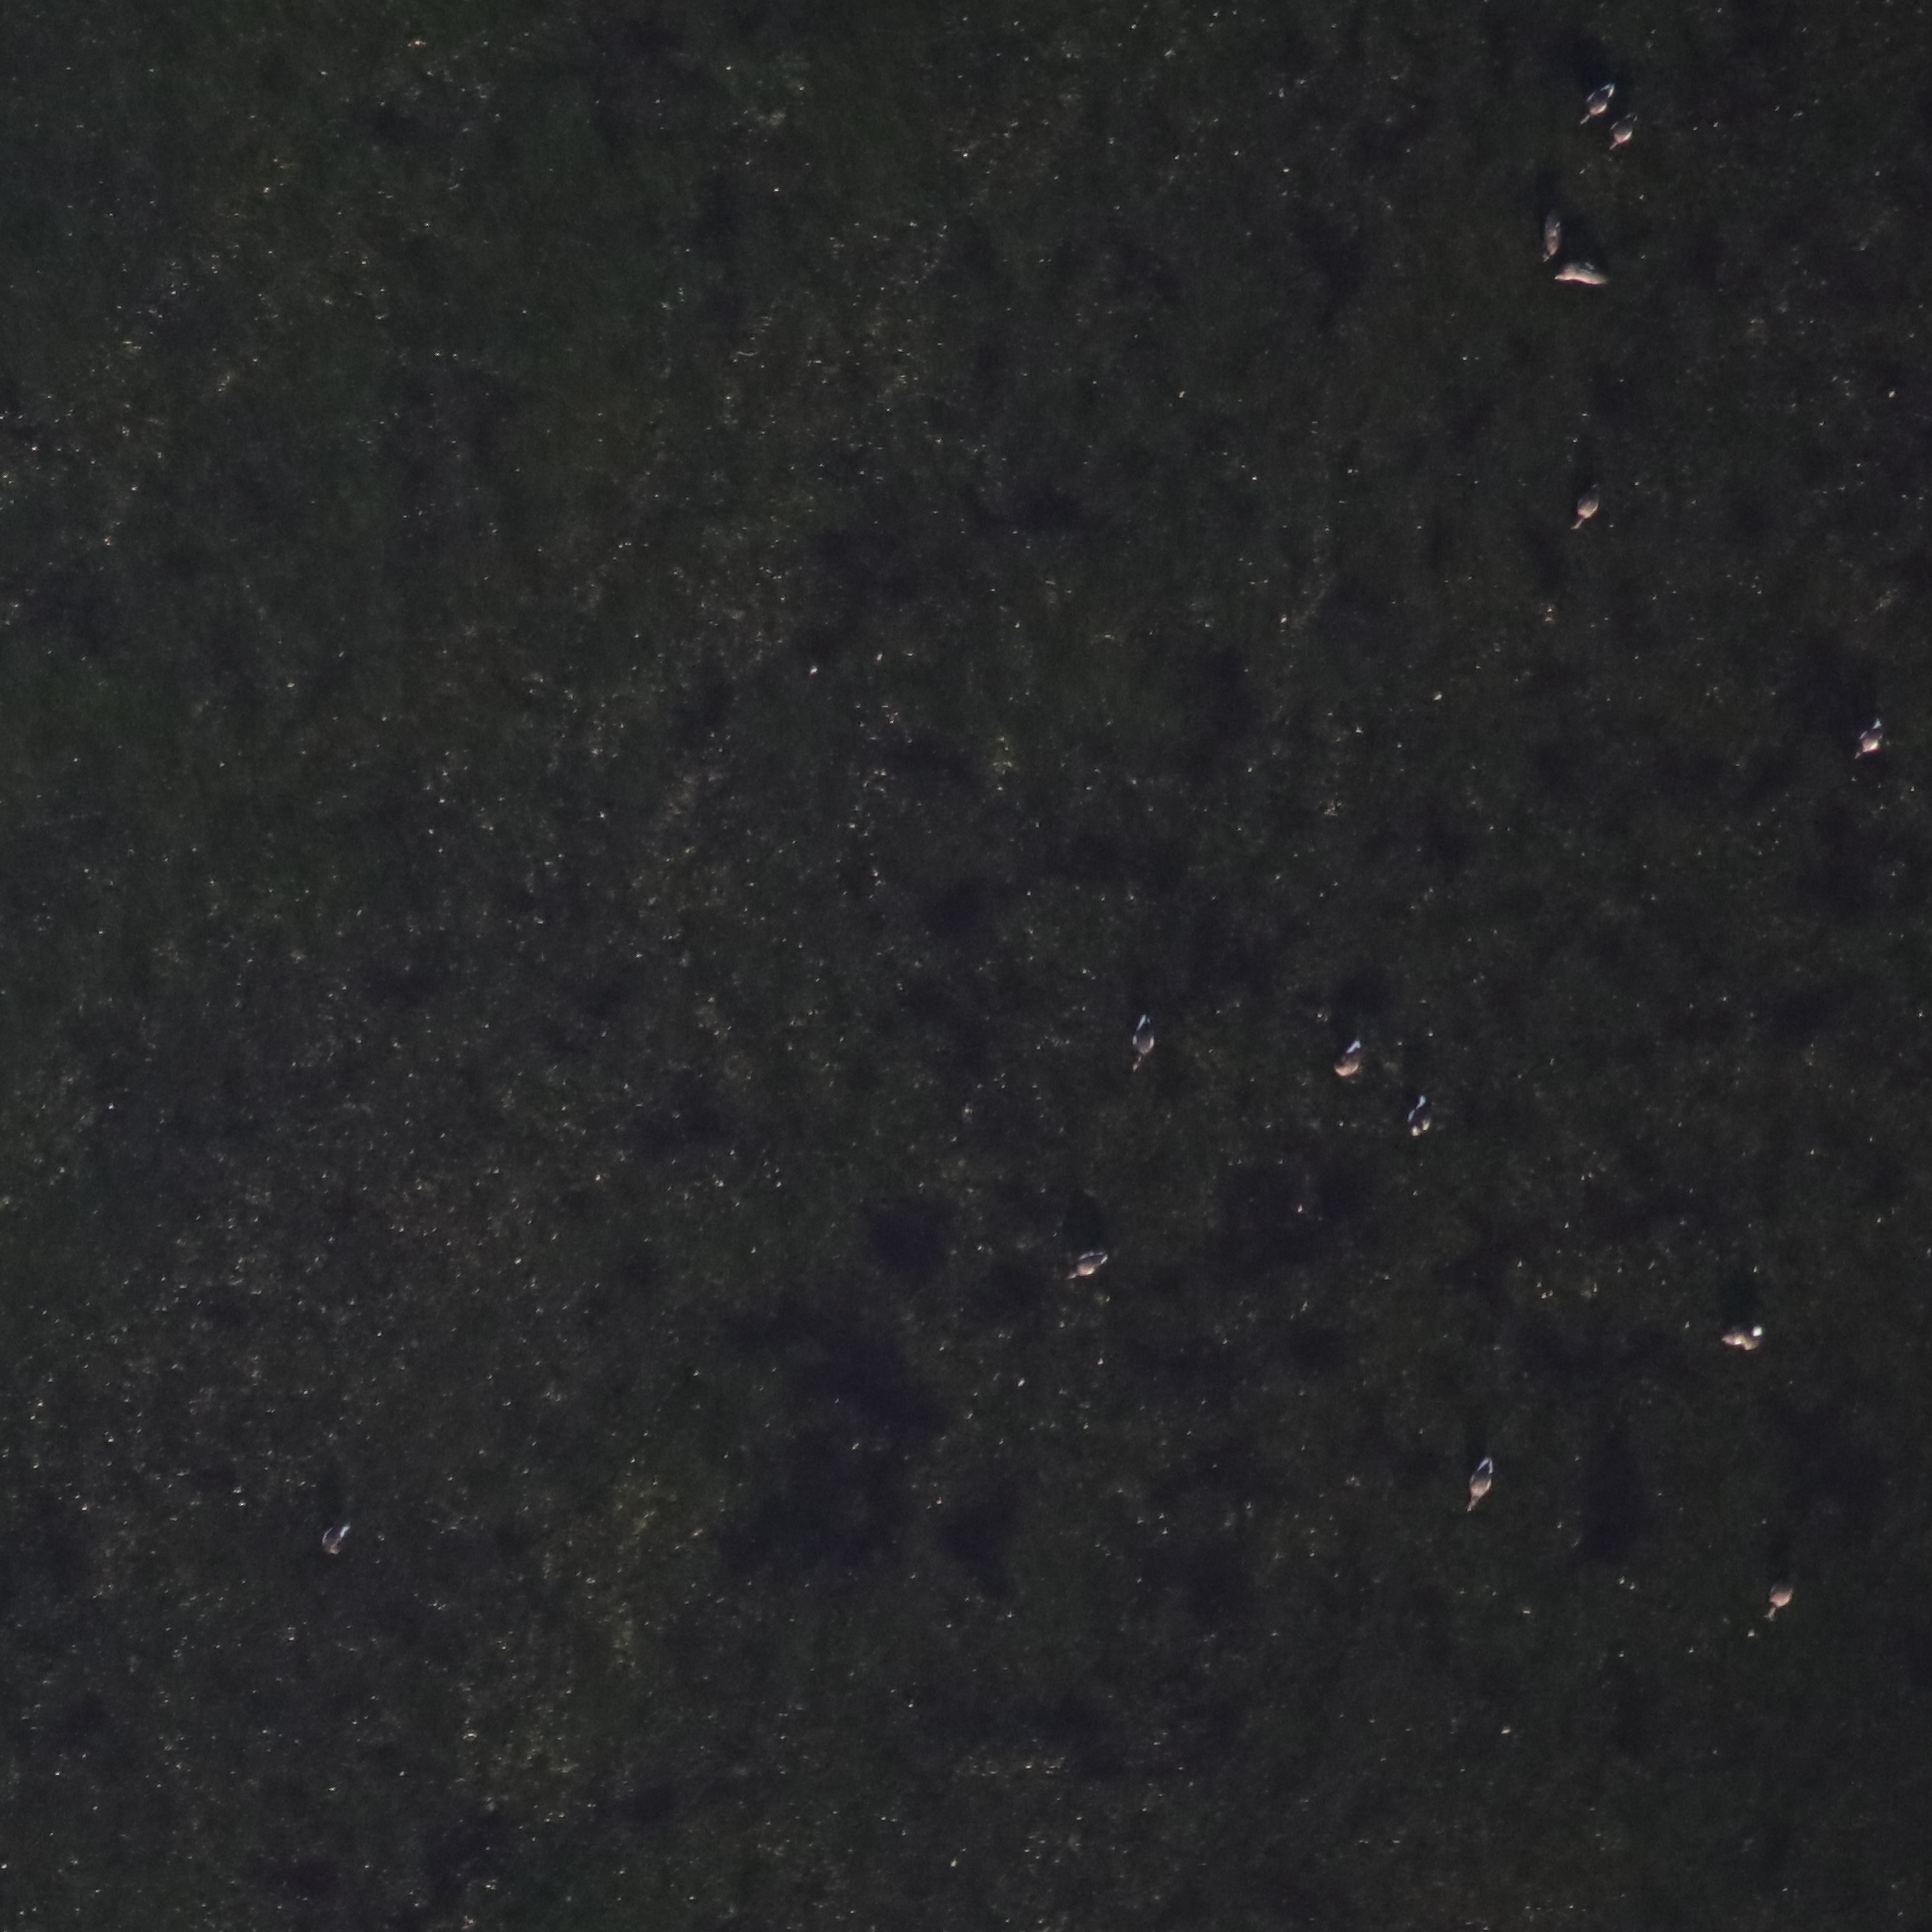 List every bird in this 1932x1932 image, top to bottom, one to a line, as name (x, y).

brant (1598, 92)
brant (1631, 133)
brant (1582, 506)
brant (1868, 739)
brant (1142, 1040)
brant (1349, 1061)
brant (1419, 1116)
brant (1085, 1264)
brant (1740, 1336)
brant (1479, 1483)
brant (334, 1538)
other bird (1787, 1596)